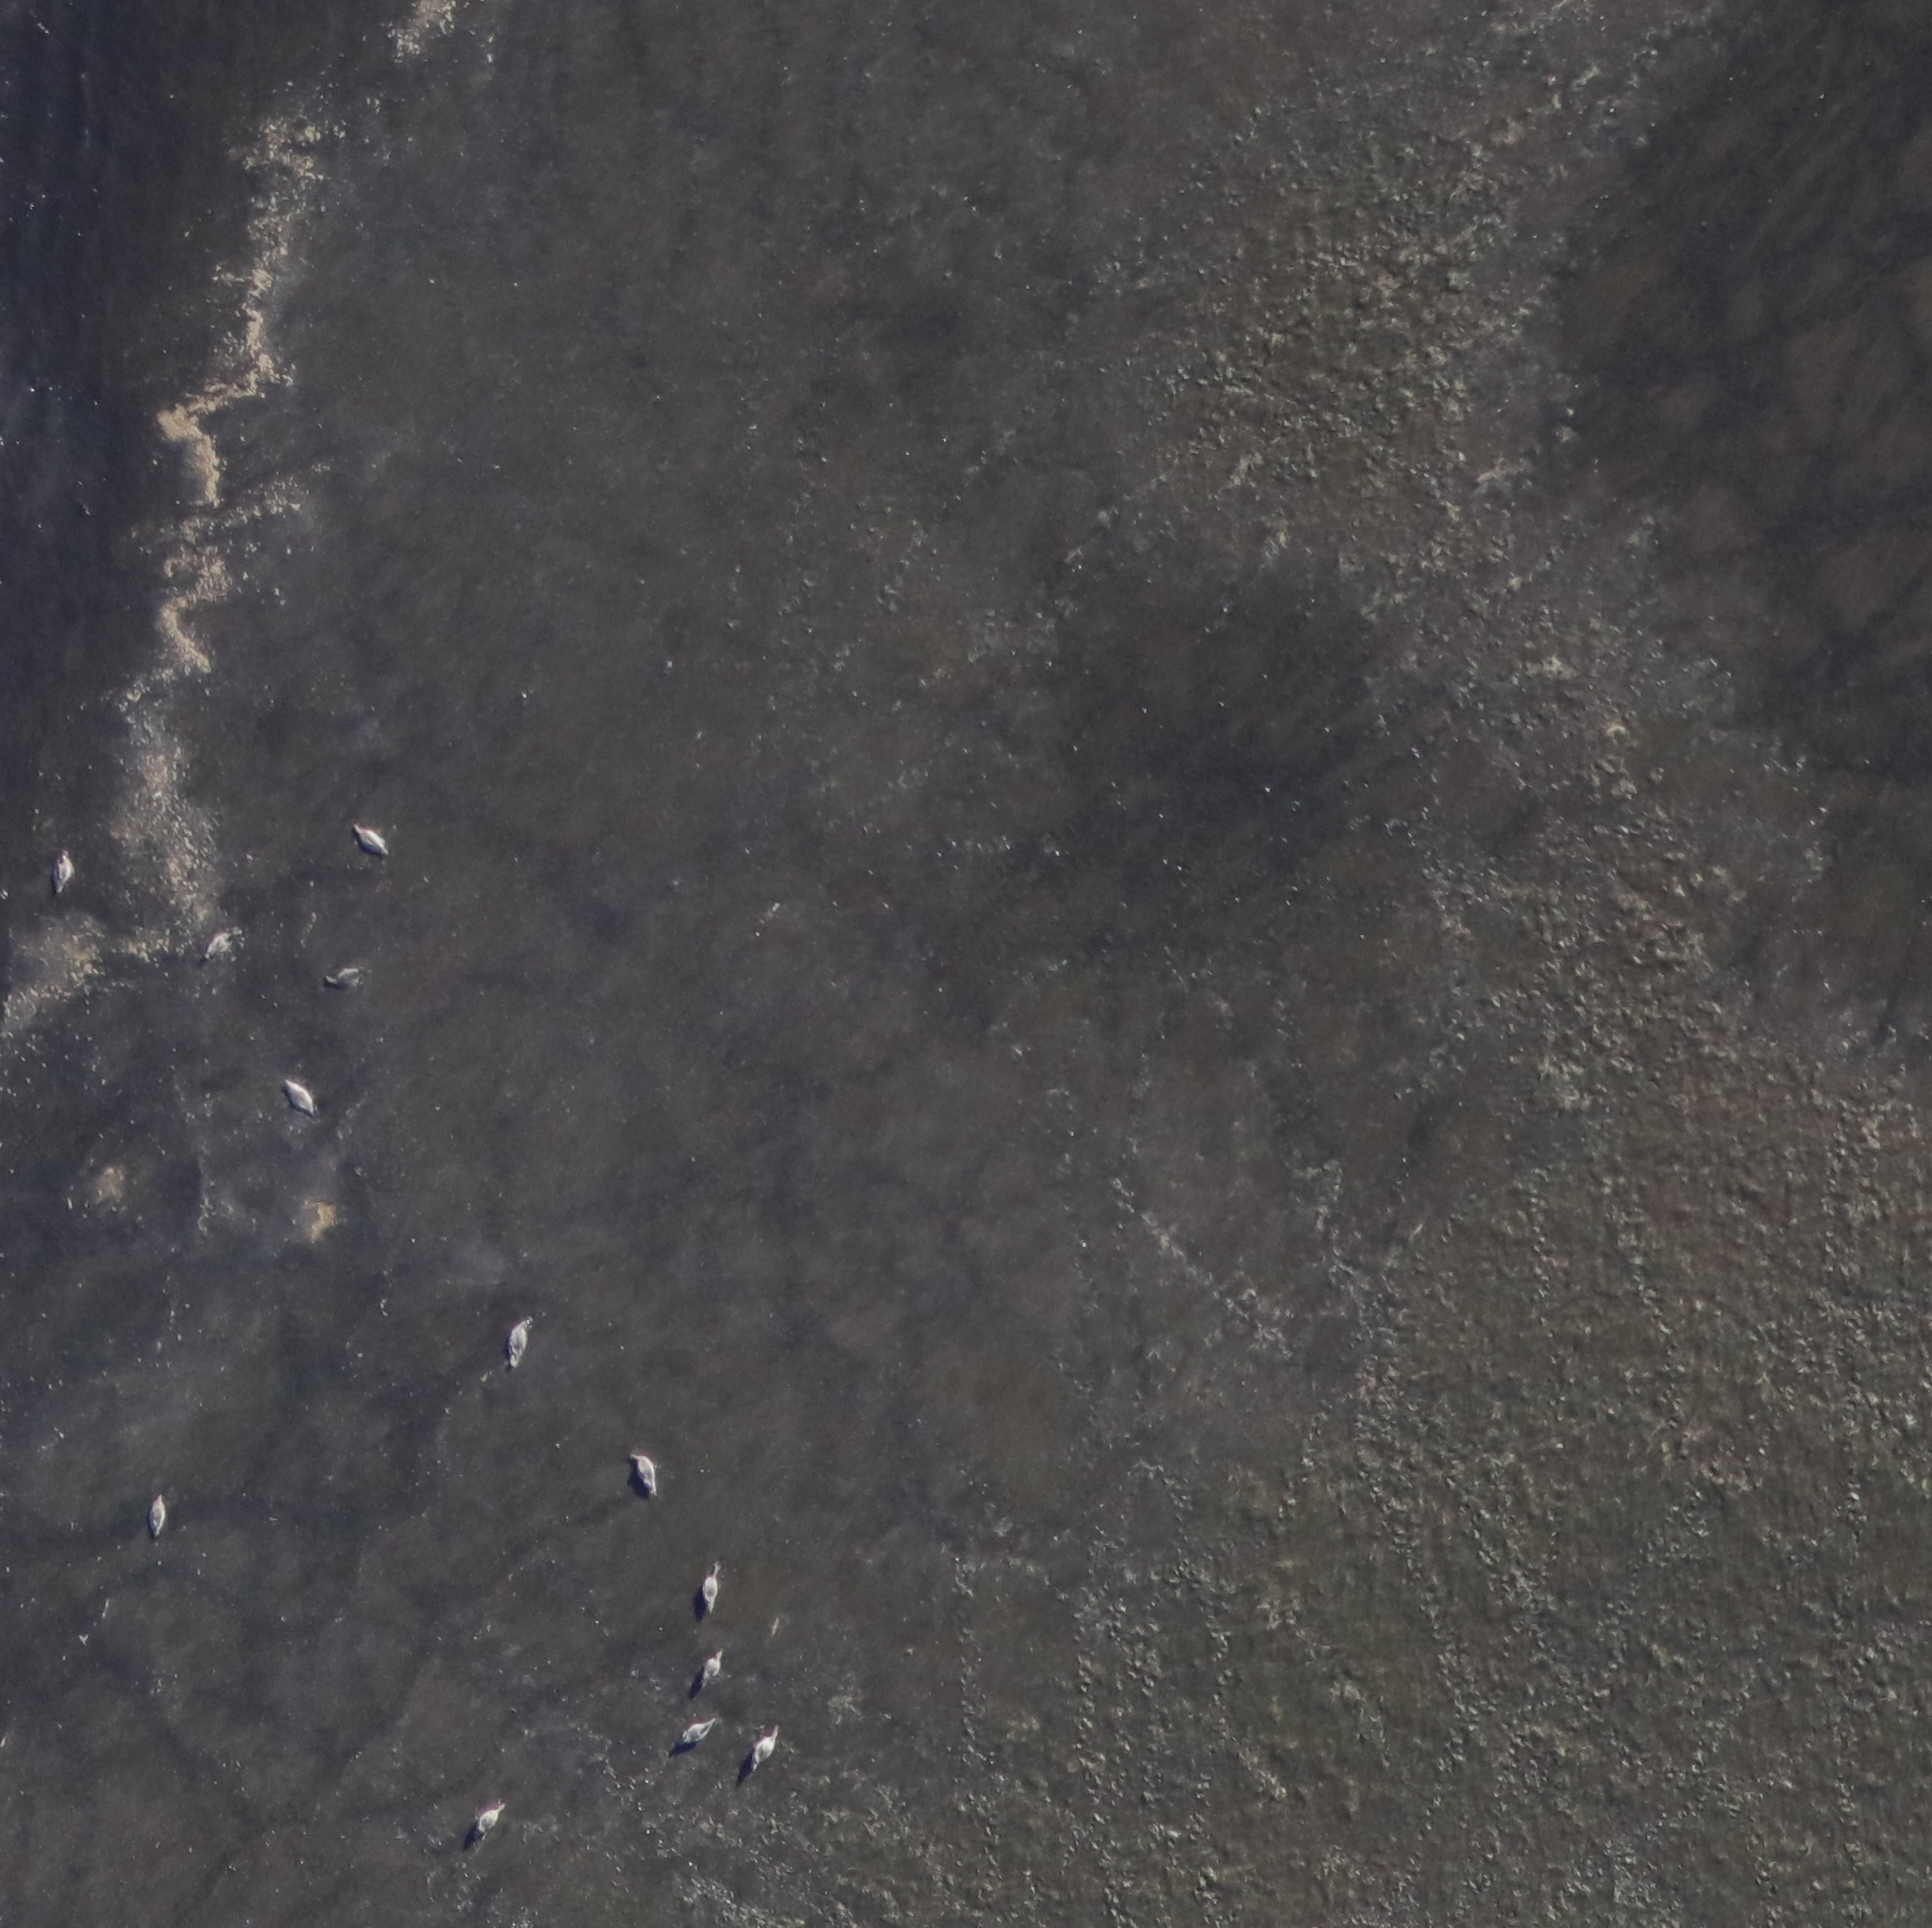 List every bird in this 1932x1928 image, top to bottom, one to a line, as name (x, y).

other bird (377, 845)
other bird (64, 864)
other bird (220, 942)
other bird (354, 973)
other bird (299, 1088)
other bird (521, 1341)
other bird (646, 1468)
other bird (156, 1512)
other bird (710, 1584)
other bird (711, 1669)
other bird (696, 1732)
other bird (763, 1751)
other bird (488, 1821)